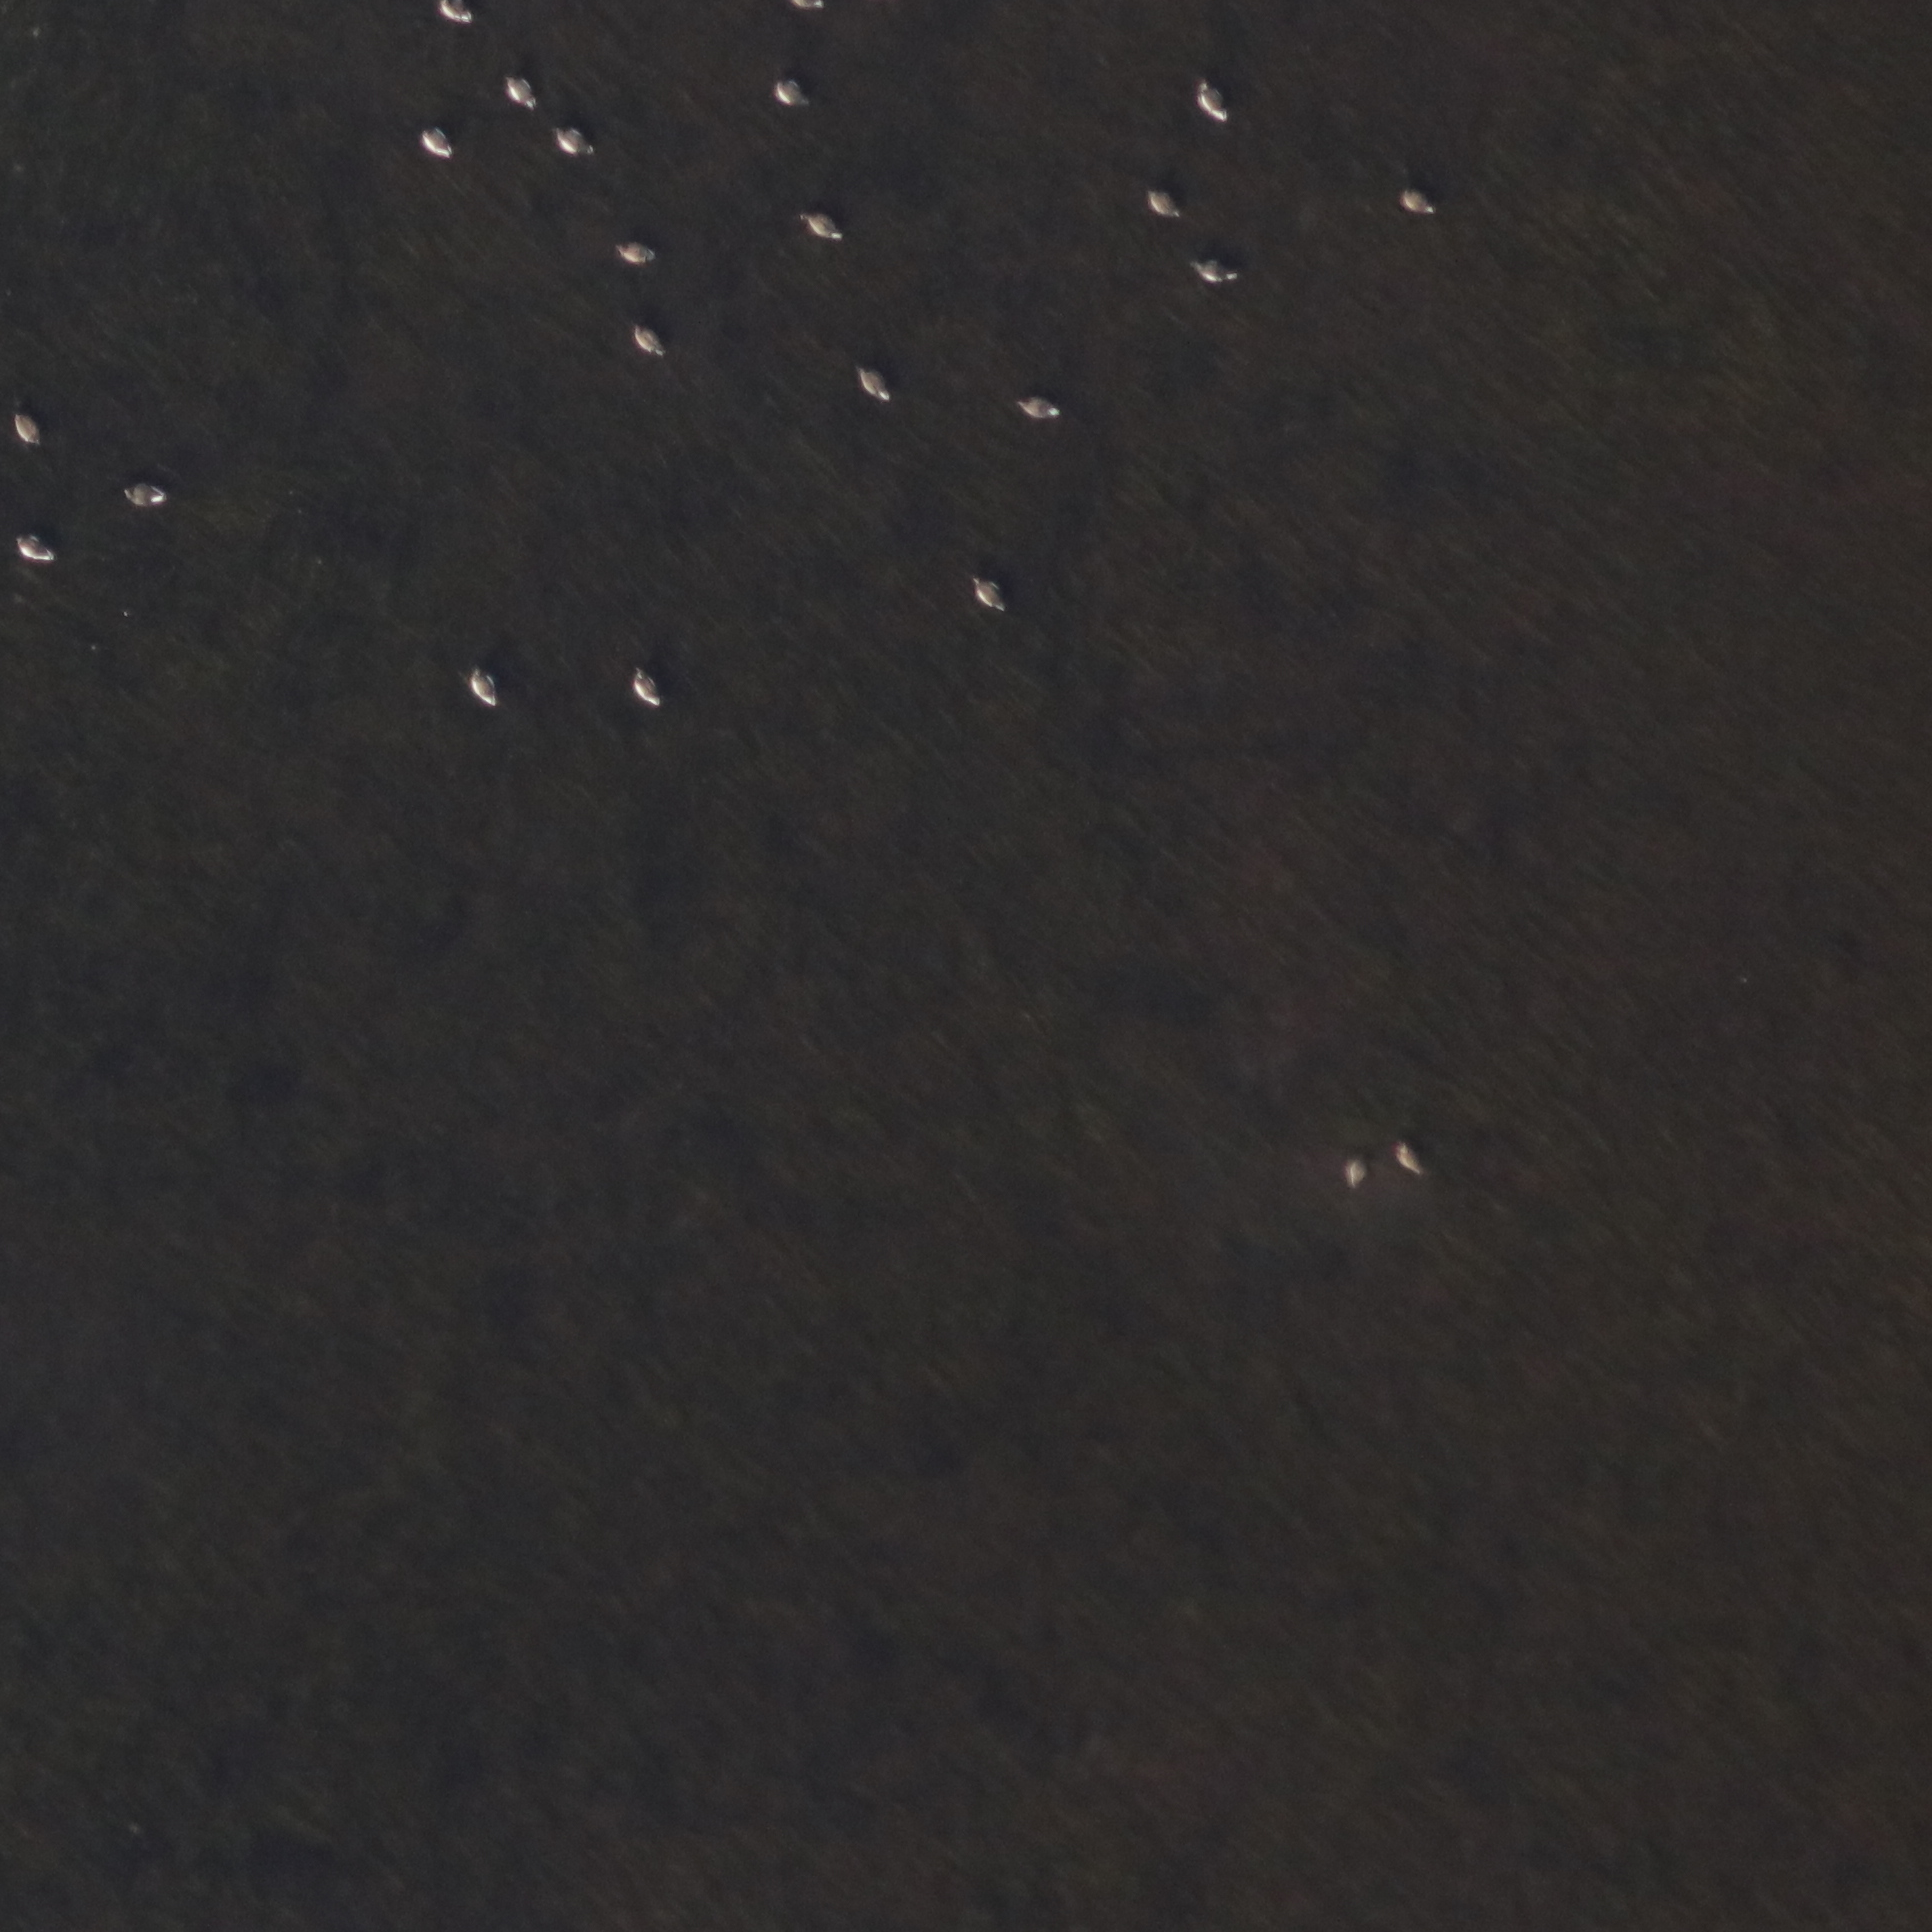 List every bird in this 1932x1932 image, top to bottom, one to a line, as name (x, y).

brant (452, 5)
brant (520, 93)
brant (790, 93)
brant (1212, 98)
brant (435, 140)
brant (573, 140)
brant (1417, 194)
brant (1164, 203)
brant (821, 224)
brant (635, 253)
brant (1215, 271)
brant (647, 339)
brant (874, 381)
brant (1039, 407)
brant (26, 427)
brant (143, 494)
brant (33, 547)
brant (989, 593)
brant (483, 687)
brant (646, 688)
brant (1406, 1159)
brant (1360, 1175)